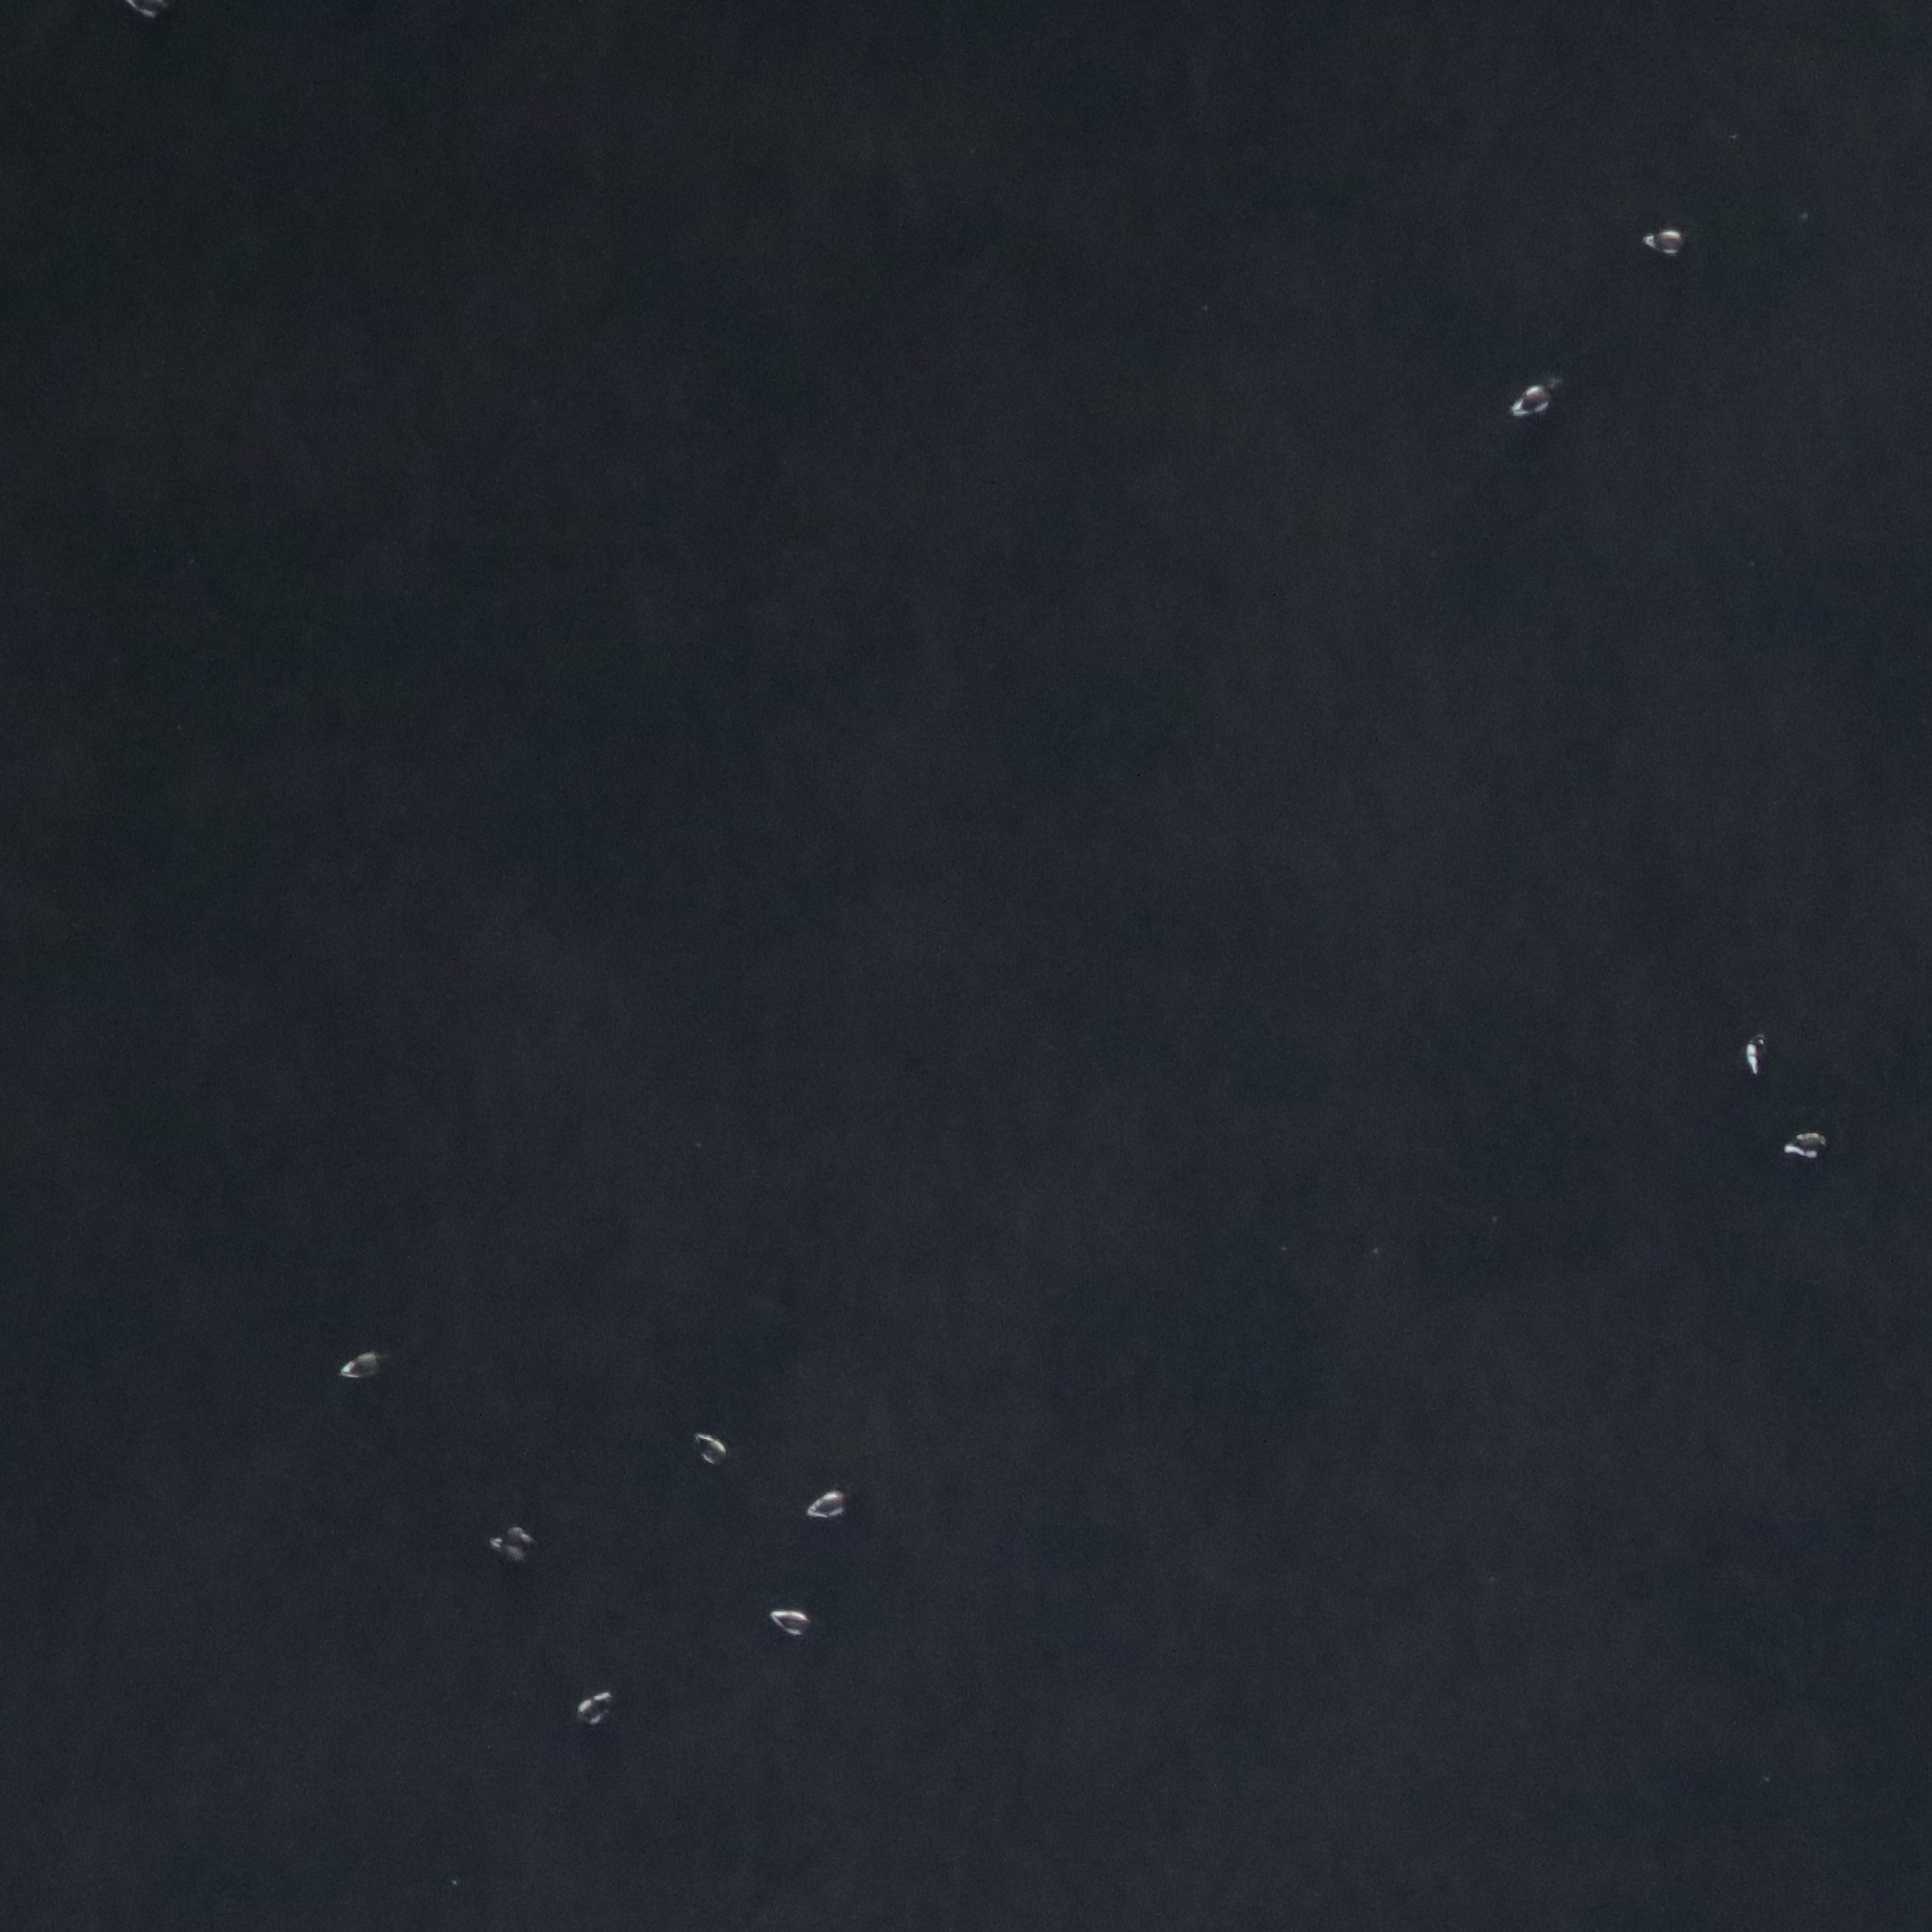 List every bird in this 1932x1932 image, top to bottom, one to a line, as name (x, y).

brant (1667, 243)
brant (1535, 400)
brant (1757, 1053)
brant (1809, 1146)
brant (363, 1366)
brant (711, 1450)
brant (832, 1507)
brant (514, 1545)
brant (792, 1624)
brant (592, 1710)